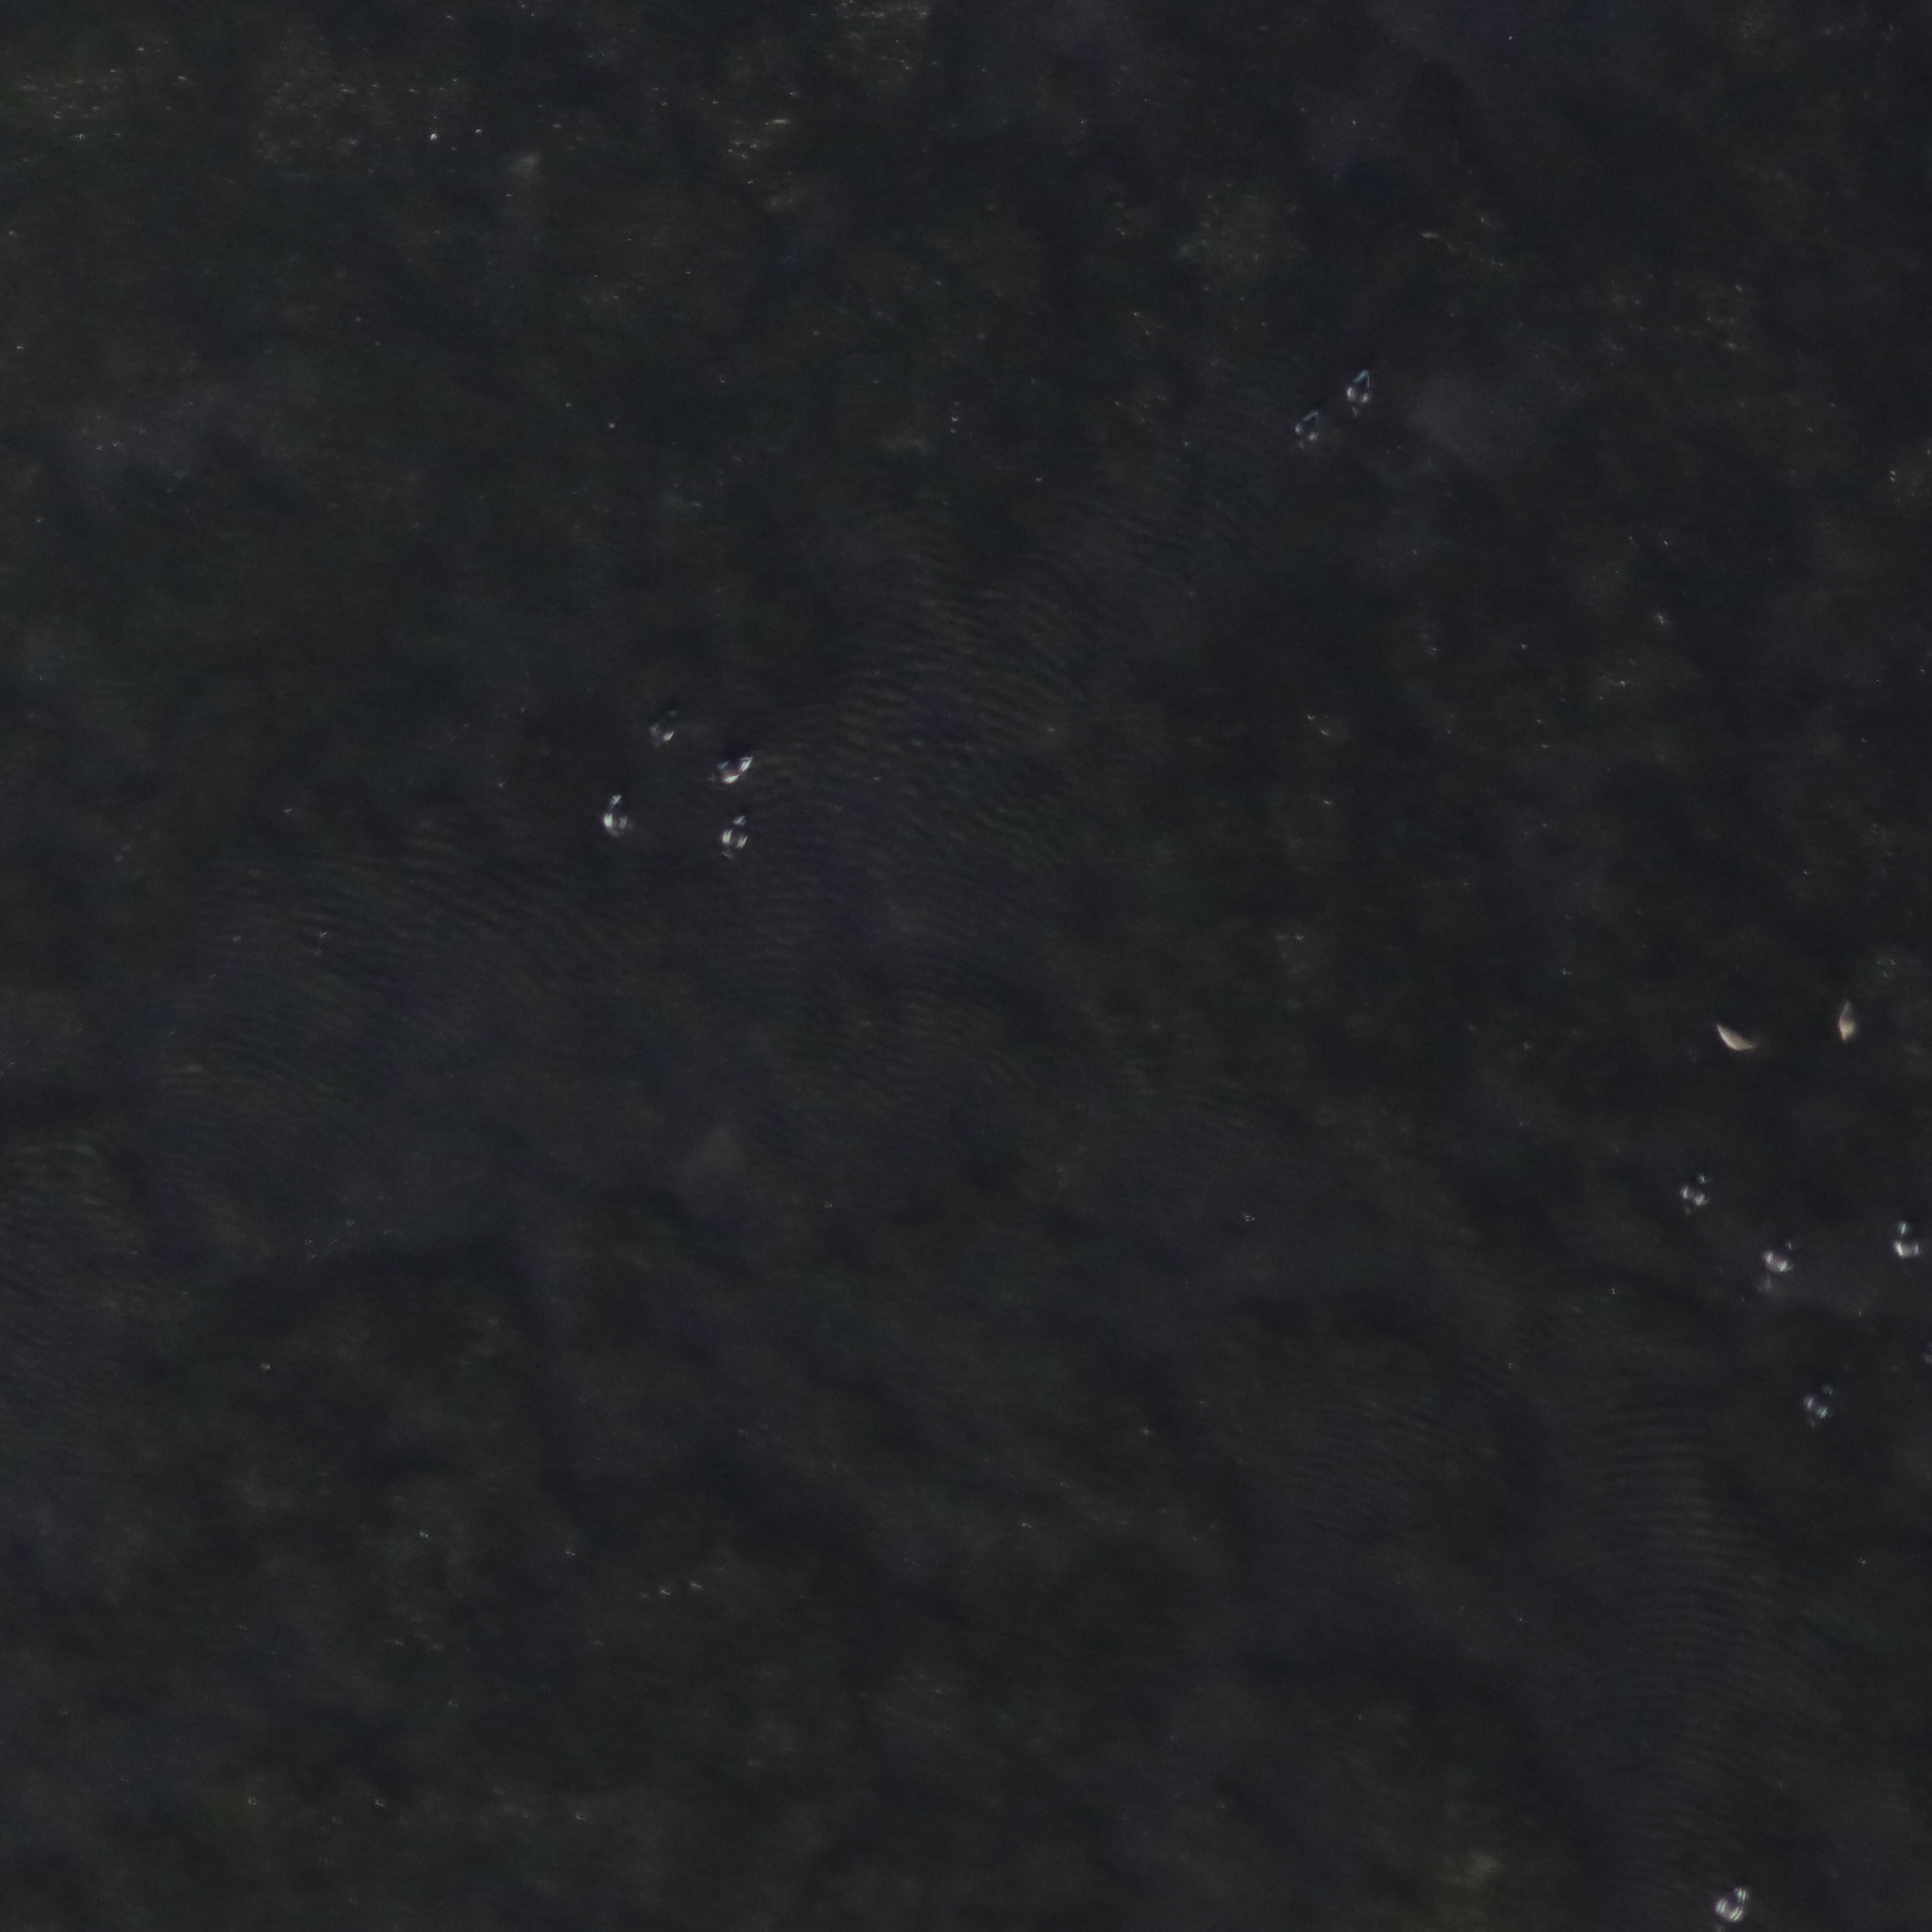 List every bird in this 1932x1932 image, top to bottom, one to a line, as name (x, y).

brant (1360, 386)
brant (1307, 431)
brant (659, 727)
brant (732, 768)
brant (615, 810)
brant (736, 835)
other bird (1845, 1019)
other bird (1731, 1039)
brant (1695, 1190)
brant (1909, 1245)
brant (1786, 1255)
brant (1819, 1405)
brant (1732, 1904)